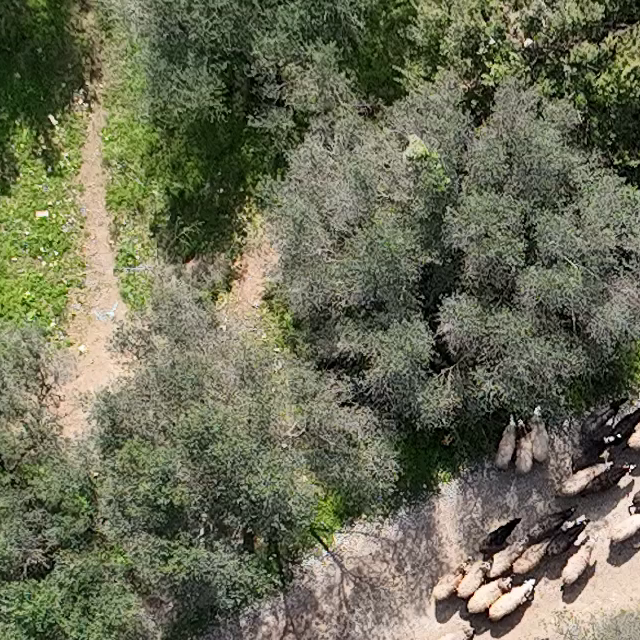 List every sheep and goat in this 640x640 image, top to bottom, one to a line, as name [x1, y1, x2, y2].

sheep [581, 397, 629, 435]
sheep [613, 404, 639, 447]
sheep [530, 406, 550, 461]
sheep [492, 413, 516, 471]
sheep [629, 413, 639, 450]
sheep [516, 420, 532, 473]
sheep [571, 434, 621, 473]
sheep [561, 461, 613, 496]
sheep [592, 463, 637, 492]
sheep [633, 474, 639, 507]
sheep [529, 505, 578, 540]
sheep [608, 507, 639, 543]
sheep [479, 517, 521, 555]
sheep [545, 519, 589, 557]
sheep [561, 534, 597, 585]
sheep [485, 536, 528, 577]
sheep [513, 536, 554, 574]
sheep [432, 556, 472, 600]
sheep [456, 561, 490, 597]
sheep [466, 576, 511, 613]
sheep [488, 579, 535, 621]
sheep [432, 625, 474, 639]